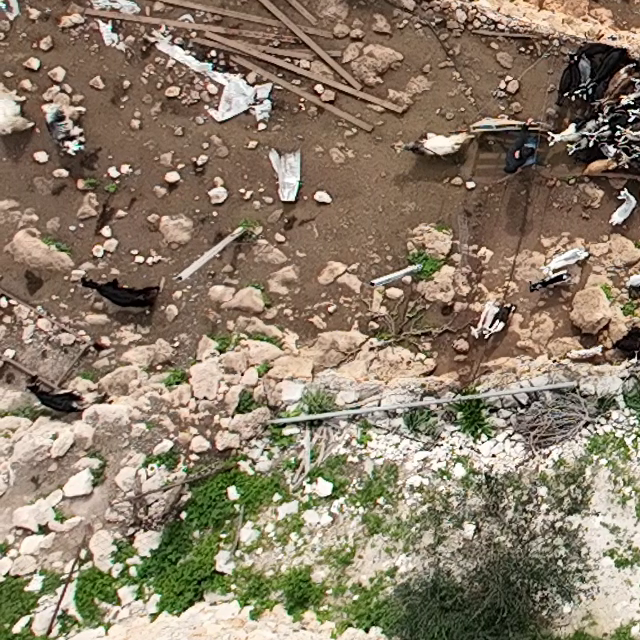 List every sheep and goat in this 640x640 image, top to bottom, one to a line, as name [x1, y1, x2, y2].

goat [0, 0, 20, 20]
goat [585, 43, 613, 57]
goat [585, 47, 627, 90]
goat [588, 52, 604, 80]
goat [576, 54, 592, 97]
goat [564, 63, 581, 101]
goat [599, 64, 636, 105]
goat [555, 66, 572, 105]
goat [634, 69, 639, 89]
goat [591, 79, 609, 110]
goat [0, 82, 35, 136]
goat [621, 84, 639, 105]
goat [39, 104, 86, 156]
goat [602, 105, 639, 117]
goat [626, 108, 639, 123]
goat [588, 118, 627, 147]
goat [548, 119, 587, 145]
goat [616, 125, 639, 141]
goat [390, 134, 476, 157]
goat [567, 136, 590, 154]
goat [618, 136, 639, 153]
goat [599, 143, 639, 177]
goat [635, 150, 639, 165]
goat [583, 158, 626, 174]
goat [608, 188, 636, 226]
goat [541, 248, 588, 275]
goat [630, 265, 639, 287]
goat [528, 271, 572, 292]
goat [81, 278, 160, 307]
goat [469, 301, 499, 338]
goat [483, 304, 514, 338]
goat [624, 327, 639, 338]
goat [615, 339, 639, 358]
goat [568, 344, 608, 359]
goat [24, 376, 86, 412]